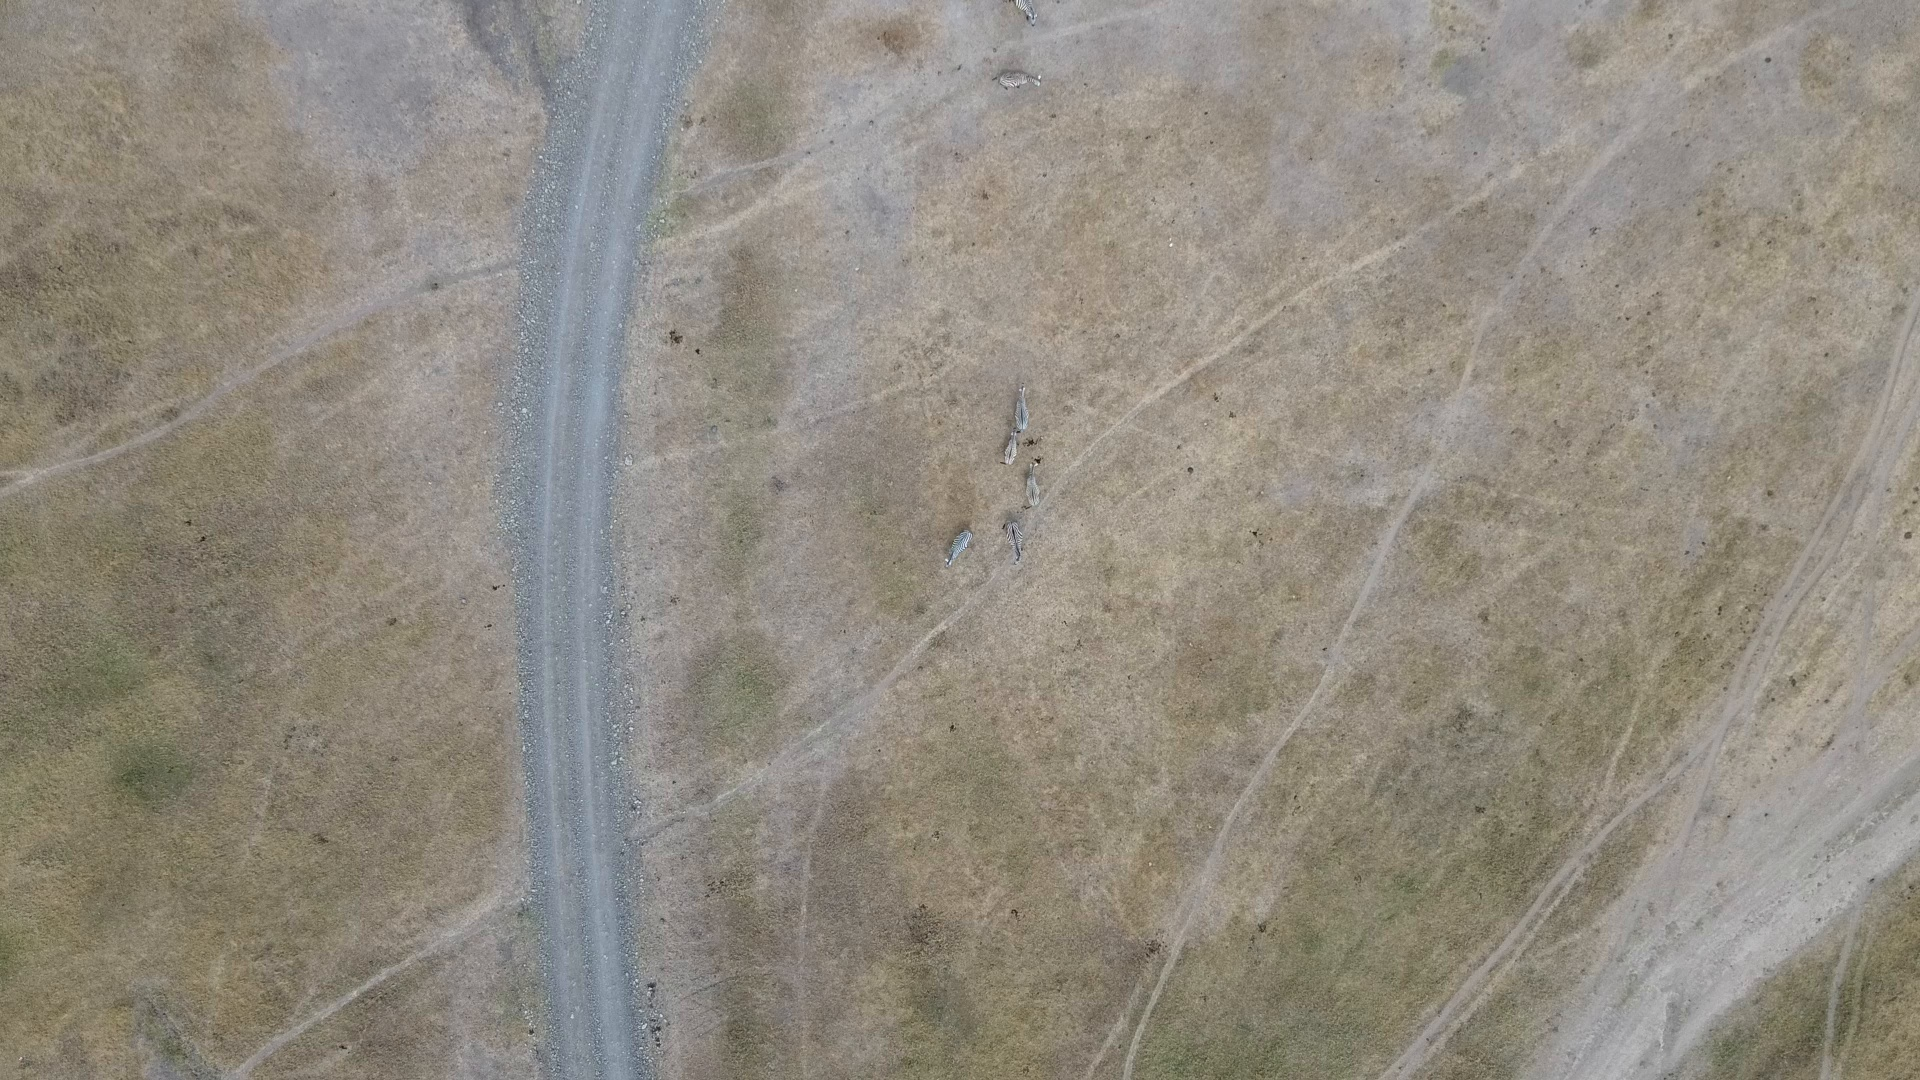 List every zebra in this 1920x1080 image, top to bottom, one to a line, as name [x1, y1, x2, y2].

zebra [996, 68, 1043, 90]
zebra [1014, 387, 1031, 431]
zebra [1000, 428, 1021, 465]
zebra [1024, 463, 1046, 508]
zebra [1001, 522, 1026, 569]
zebra [942, 530, 973, 570]